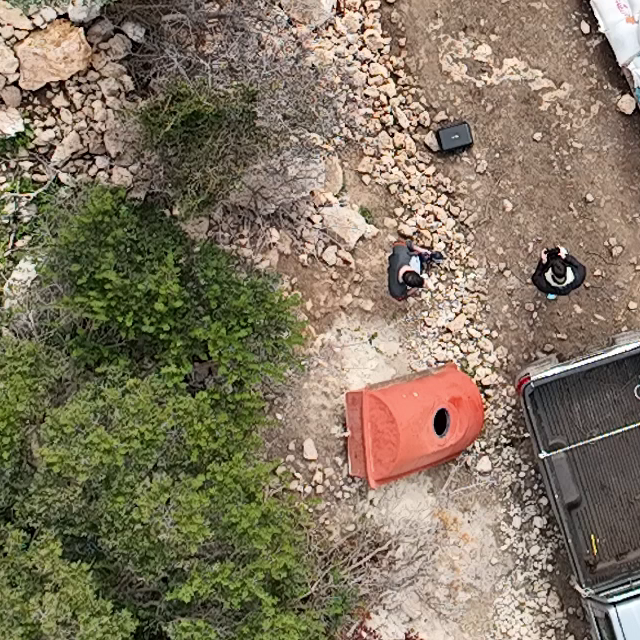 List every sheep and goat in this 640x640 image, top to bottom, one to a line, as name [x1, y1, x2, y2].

None